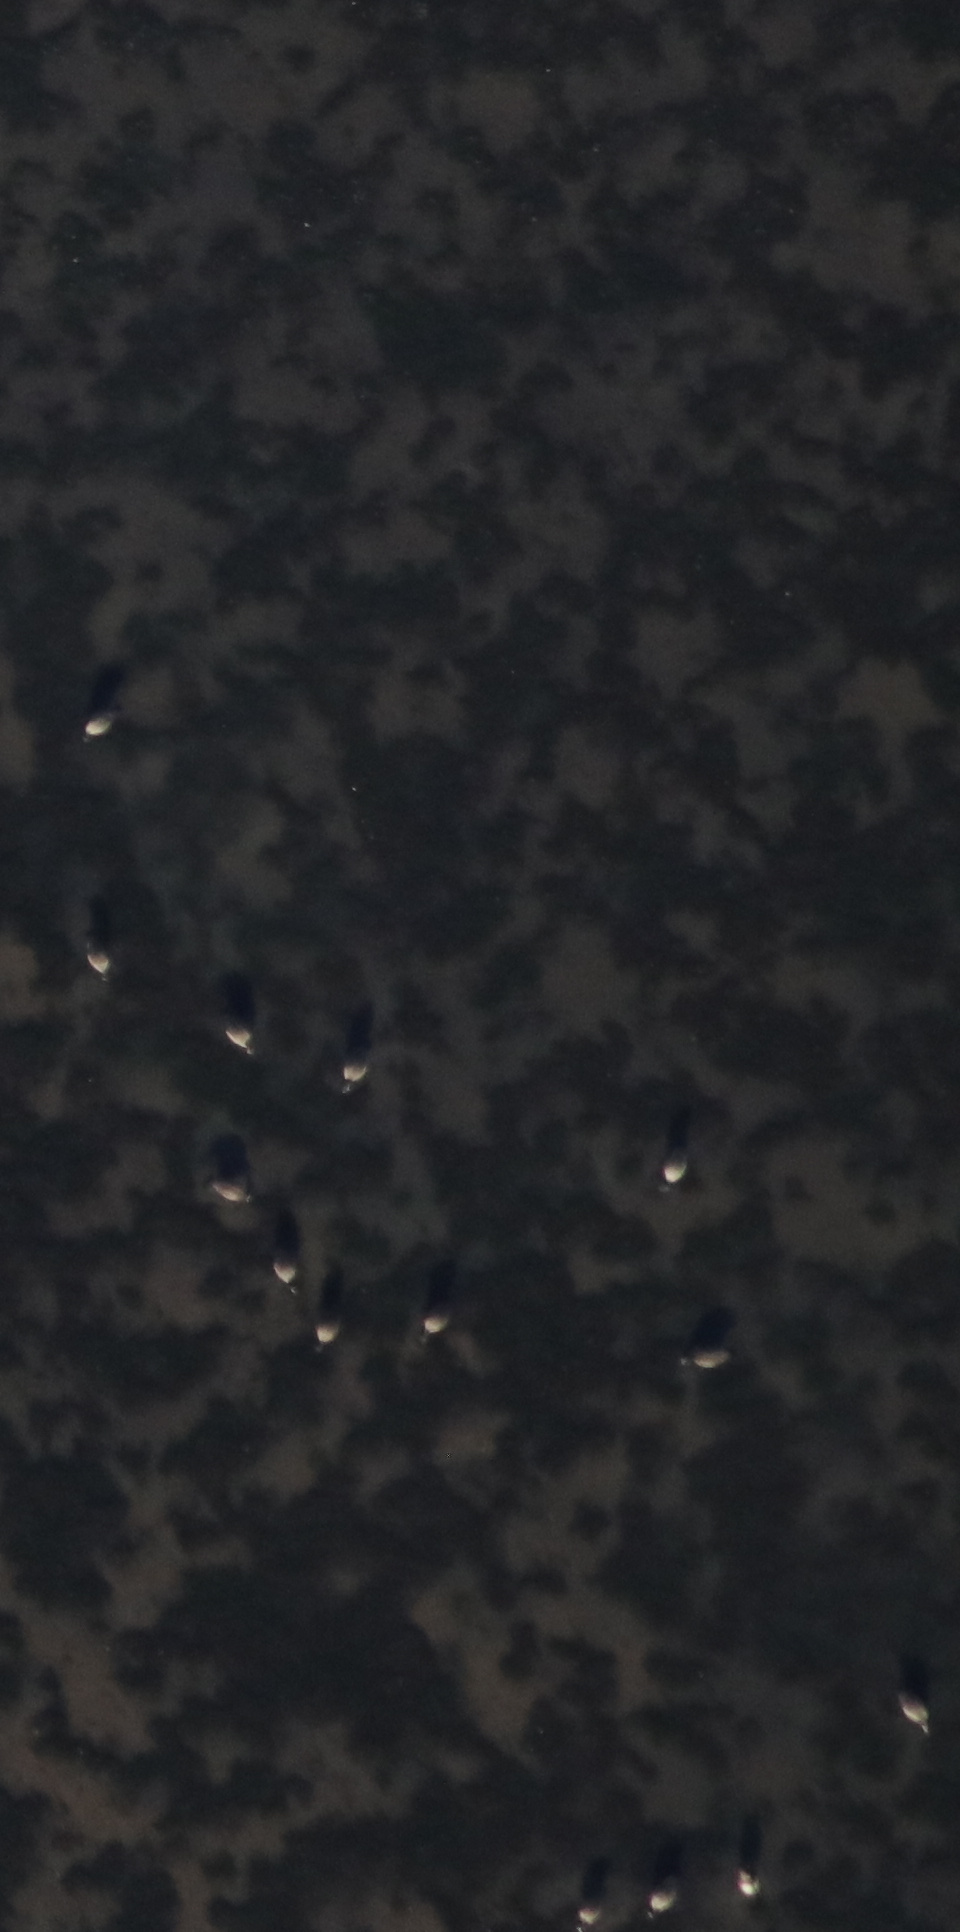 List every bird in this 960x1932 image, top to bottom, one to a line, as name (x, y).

Canada goose (100, 723)
Canada goose (104, 963)
Canada goose (244, 1035)
Canada goose (359, 1076)
Canada goose (669, 1171)
Canada goose (231, 1186)
Canada goose (286, 1273)
Canada goose (439, 1322)
Canada goose (327, 1331)
Canada goose (708, 1356)
Canada goose (919, 1714)
Canada goose (750, 1884)
Canada goose (663, 1904)
Canada goose (583, 1912)